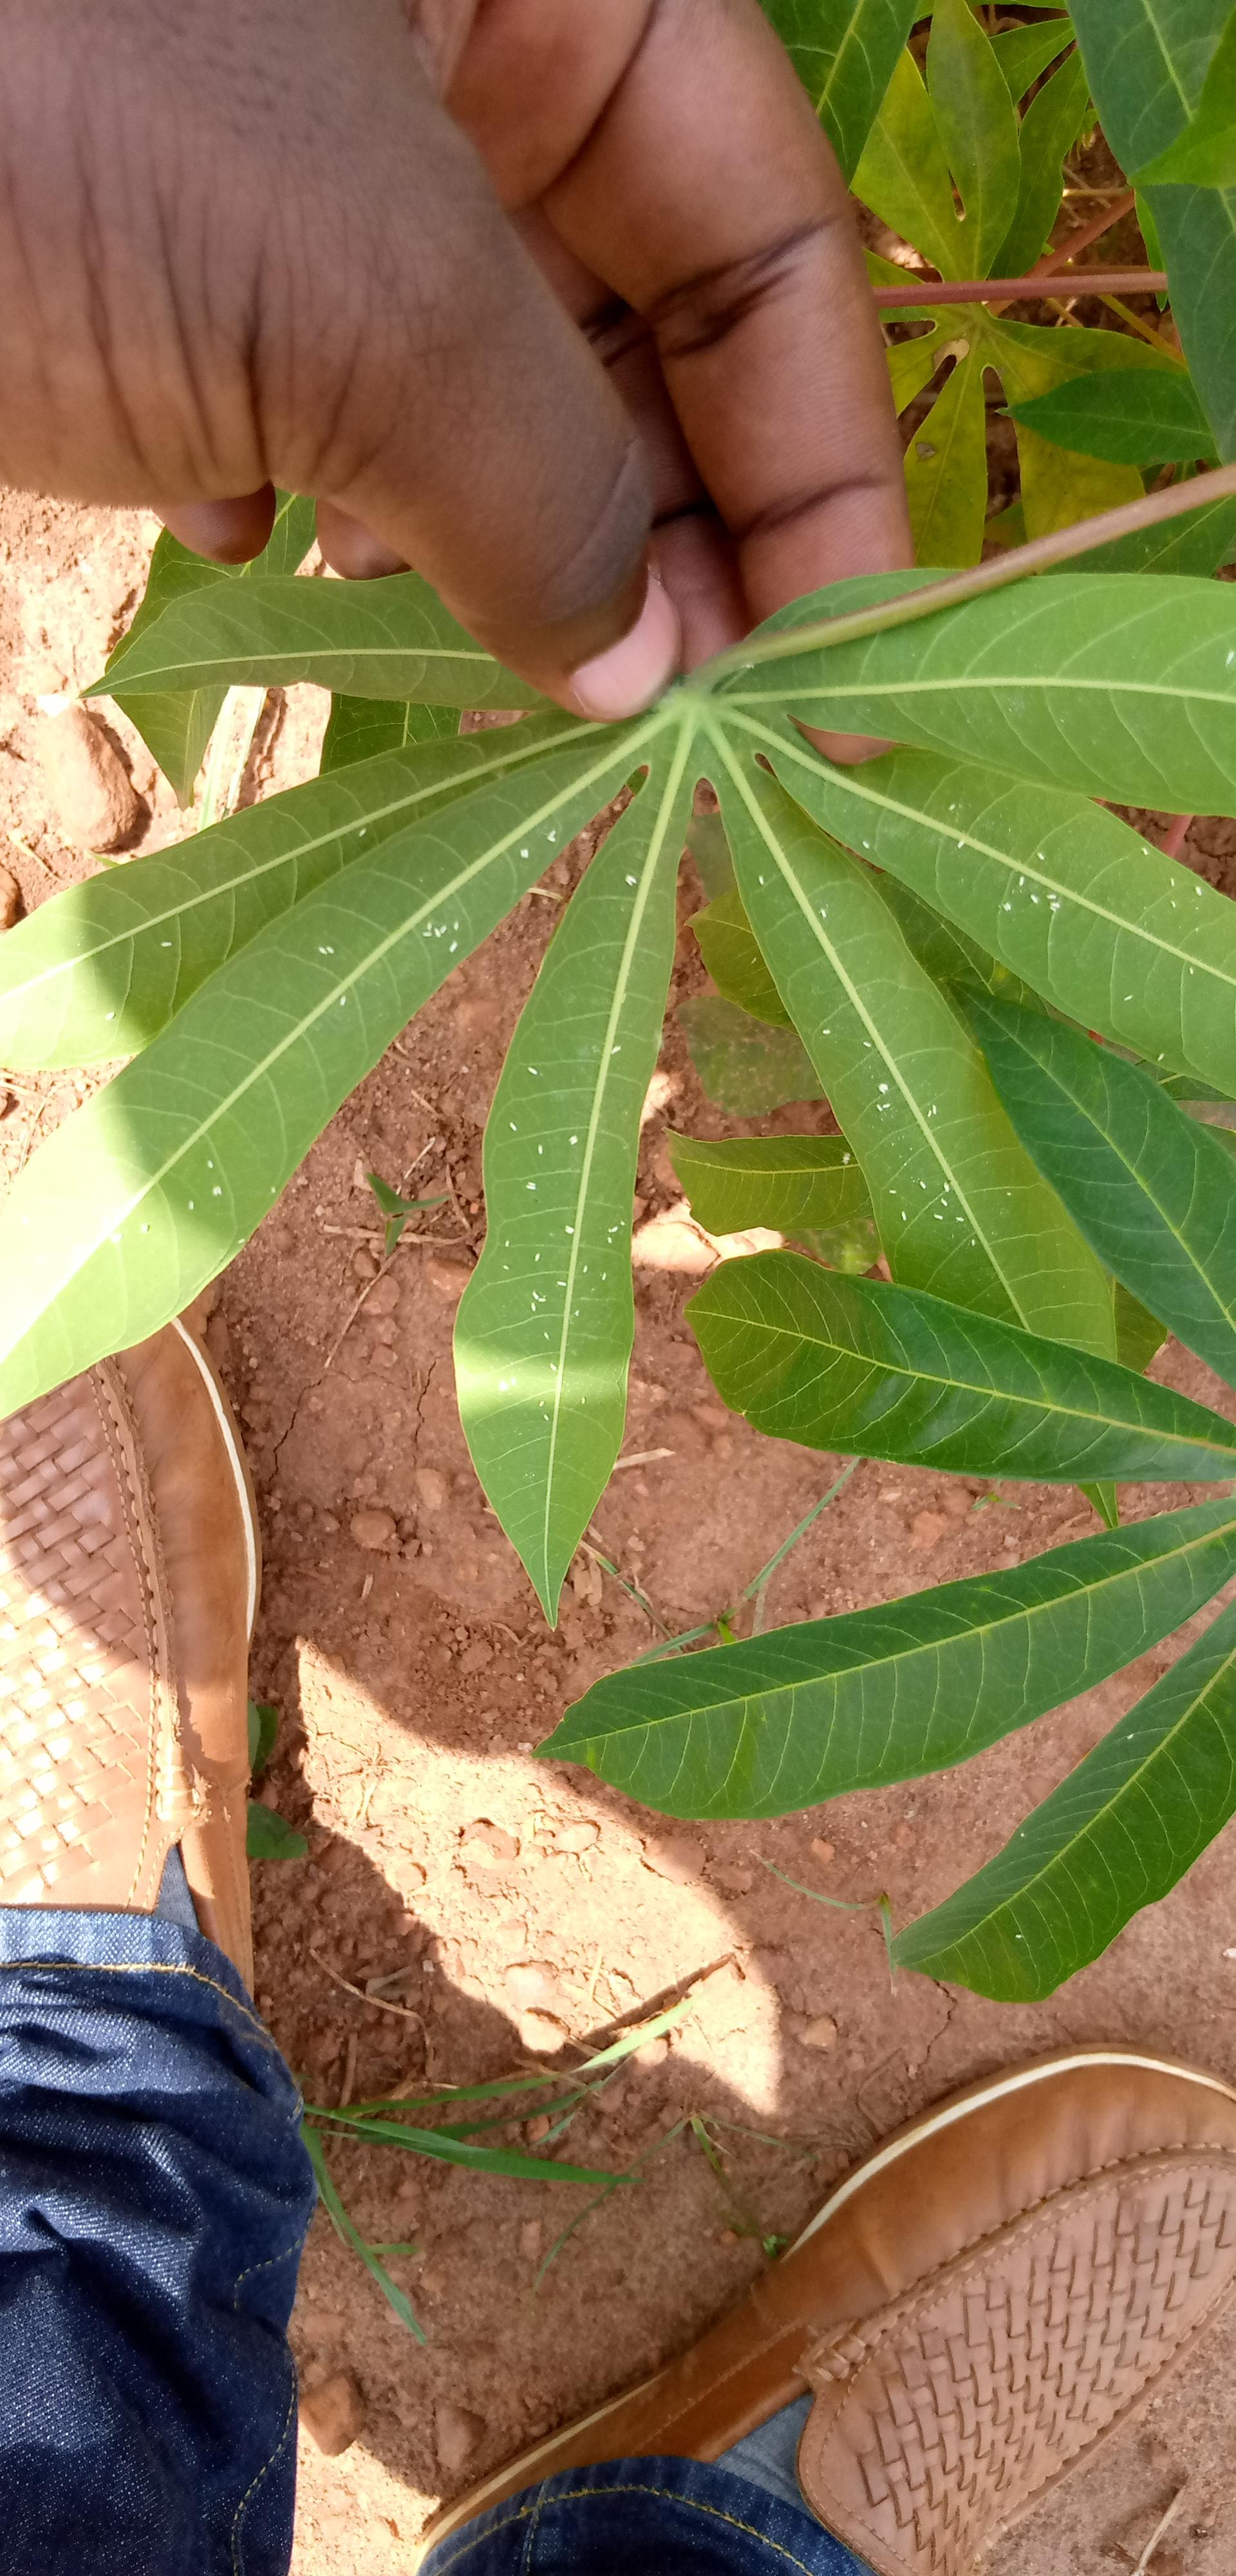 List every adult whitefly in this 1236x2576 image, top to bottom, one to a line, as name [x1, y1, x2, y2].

whitefly [1224, 649, 1236, 667]
whitefly [946, 801, 958, 813]
whitefly [357, 826, 369, 840]
whitefly [547, 828, 558, 838]
whitefly [547, 837, 558, 844]
whitefly [956, 839, 967, 851]
whitefly [861, 840, 871, 851]
whitefly [1140, 846, 1151, 858]
whitefly [520, 848, 525, 860]
whitefly [524, 848, 529, 860]
whitefly [1035, 851, 1046, 862]
whitefly [756, 874, 767, 887]
whitefly [625, 875, 638, 885]
whitefly [1017, 875, 1027, 887]
whitefly [1168, 876, 1176, 889]
whitefly [624, 878, 633, 887]
whitefly [1193, 884, 1204, 898]
whitefly [1029, 892, 1040, 906]
whitefly [1045, 893, 1060, 900]
whitefly [1168, 898, 1178, 909]
whitefly [1049, 901, 1062, 909]
whitefly [1006, 902, 1011, 912]
whitefly [1002, 903, 1008, 913]
whitefly [819, 907, 829, 919]
whitefly [1048, 907, 1058, 913]
whitefly [426, 920, 433, 932]
whitefly [452, 920, 462, 932]
whitefly [440, 925, 447, 934]
whitefly [433, 927, 442, 939]
whitefly [422, 931, 433, 938]
whitefly [447, 940, 459, 954]
whitefly [160, 940, 174, 949]
whitefly [317, 945, 328, 956]
whitefly [326, 945, 337, 956]
whitefly [1187, 965, 1196, 976]
whitefly [1121, 992, 1135, 1003]
whitefly [339, 994, 348, 1009]
whitefly [104, 1009, 117, 1022]
whitefly [821, 1028, 831, 1036]
whitefly [862, 1039, 874, 1049]
whitefly [611, 1045, 617, 1056]
whitefly [616, 1045, 623, 1054]
whitefly [1155, 1051, 1165, 1063]
whitefly [525, 1065, 539, 1077]
whitefly [879, 1083, 890, 1092]
whitefly [878, 1087, 886, 1095]
whitefly [876, 1102, 884, 1112]
whitefly [881, 1102, 892, 1110]
whitefly [932, 1104, 939, 1116]
whitefly [926, 1108, 933, 1119]
whitefly [507, 1121, 519, 1133]
whitefly [568, 1135, 577, 1142]
whitefly [570, 1139, 579, 1146]
whitefly [536, 1142, 545, 1157]
whitefly [839, 1150, 853, 1167]
whitefly [206, 1157, 215, 1171]
whitefly [919, 1179, 928, 1191]
whitefly [942, 1180, 951, 1193]
whitefly [527, 1180, 537, 1186]
whitefly [216, 1184, 223, 1197]
whitefly [268, 1184, 279, 1194]
whitefly [525, 1184, 536, 1192]
whitefly [211, 1185, 218, 1198]
whitefly [887, 1188, 898, 1195]
whitefly [1006, 1191, 1013, 1197]
whitefly [939, 1196, 949, 1208]
whitefly [187, 1198, 196, 1212]
whitefly [900, 1209, 907, 1222]
whitefly [931, 1213, 945, 1222]
whitefly [953, 1216, 966, 1224]
whitefly [619, 1219, 626, 1227]
whitefly [606, 1224, 619, 1235]
whitefly [564, 1225, 574, 1231]
whitefly [565, 1229, 574, 1235]
whitefly [606, 1236, 614, 1245]
whitefly [236, 1237, 247, 1245]
whitefly [969, 1237, 977, 1249]
whitefly [504, 1239, 511, 1249]
whitefly [533, 1251, 541, 1264]
whitefly [581, 1264, 588, 1274]
whitefly [501, 1264, 510, 1272]
whitefly [599, 1269, 608, 1283]
whitefly [554, 1280, 568, 1289]
whitefly [531, 1290, 539, 1300]
whitefly [538, 1297, 547, 1303]
whitefly [530, 1302, 538, 1314]
whitefly [573, 1309, 581, 1318]
whitefly [543, 1331, 552, 1341]
whitefly [548, 1361, 559, 1372]
whitefly [580, 1397, 587, 1405]
whitefly [537, 1399, 547, 1408]
whitefly [542, 1413, 551, 1423]
whitefly [1124, 1732, 1134, 1741]
whitefly [1018, 1831, 1026, 1839]
whitefly [1014, 1933, 1023, 1940]